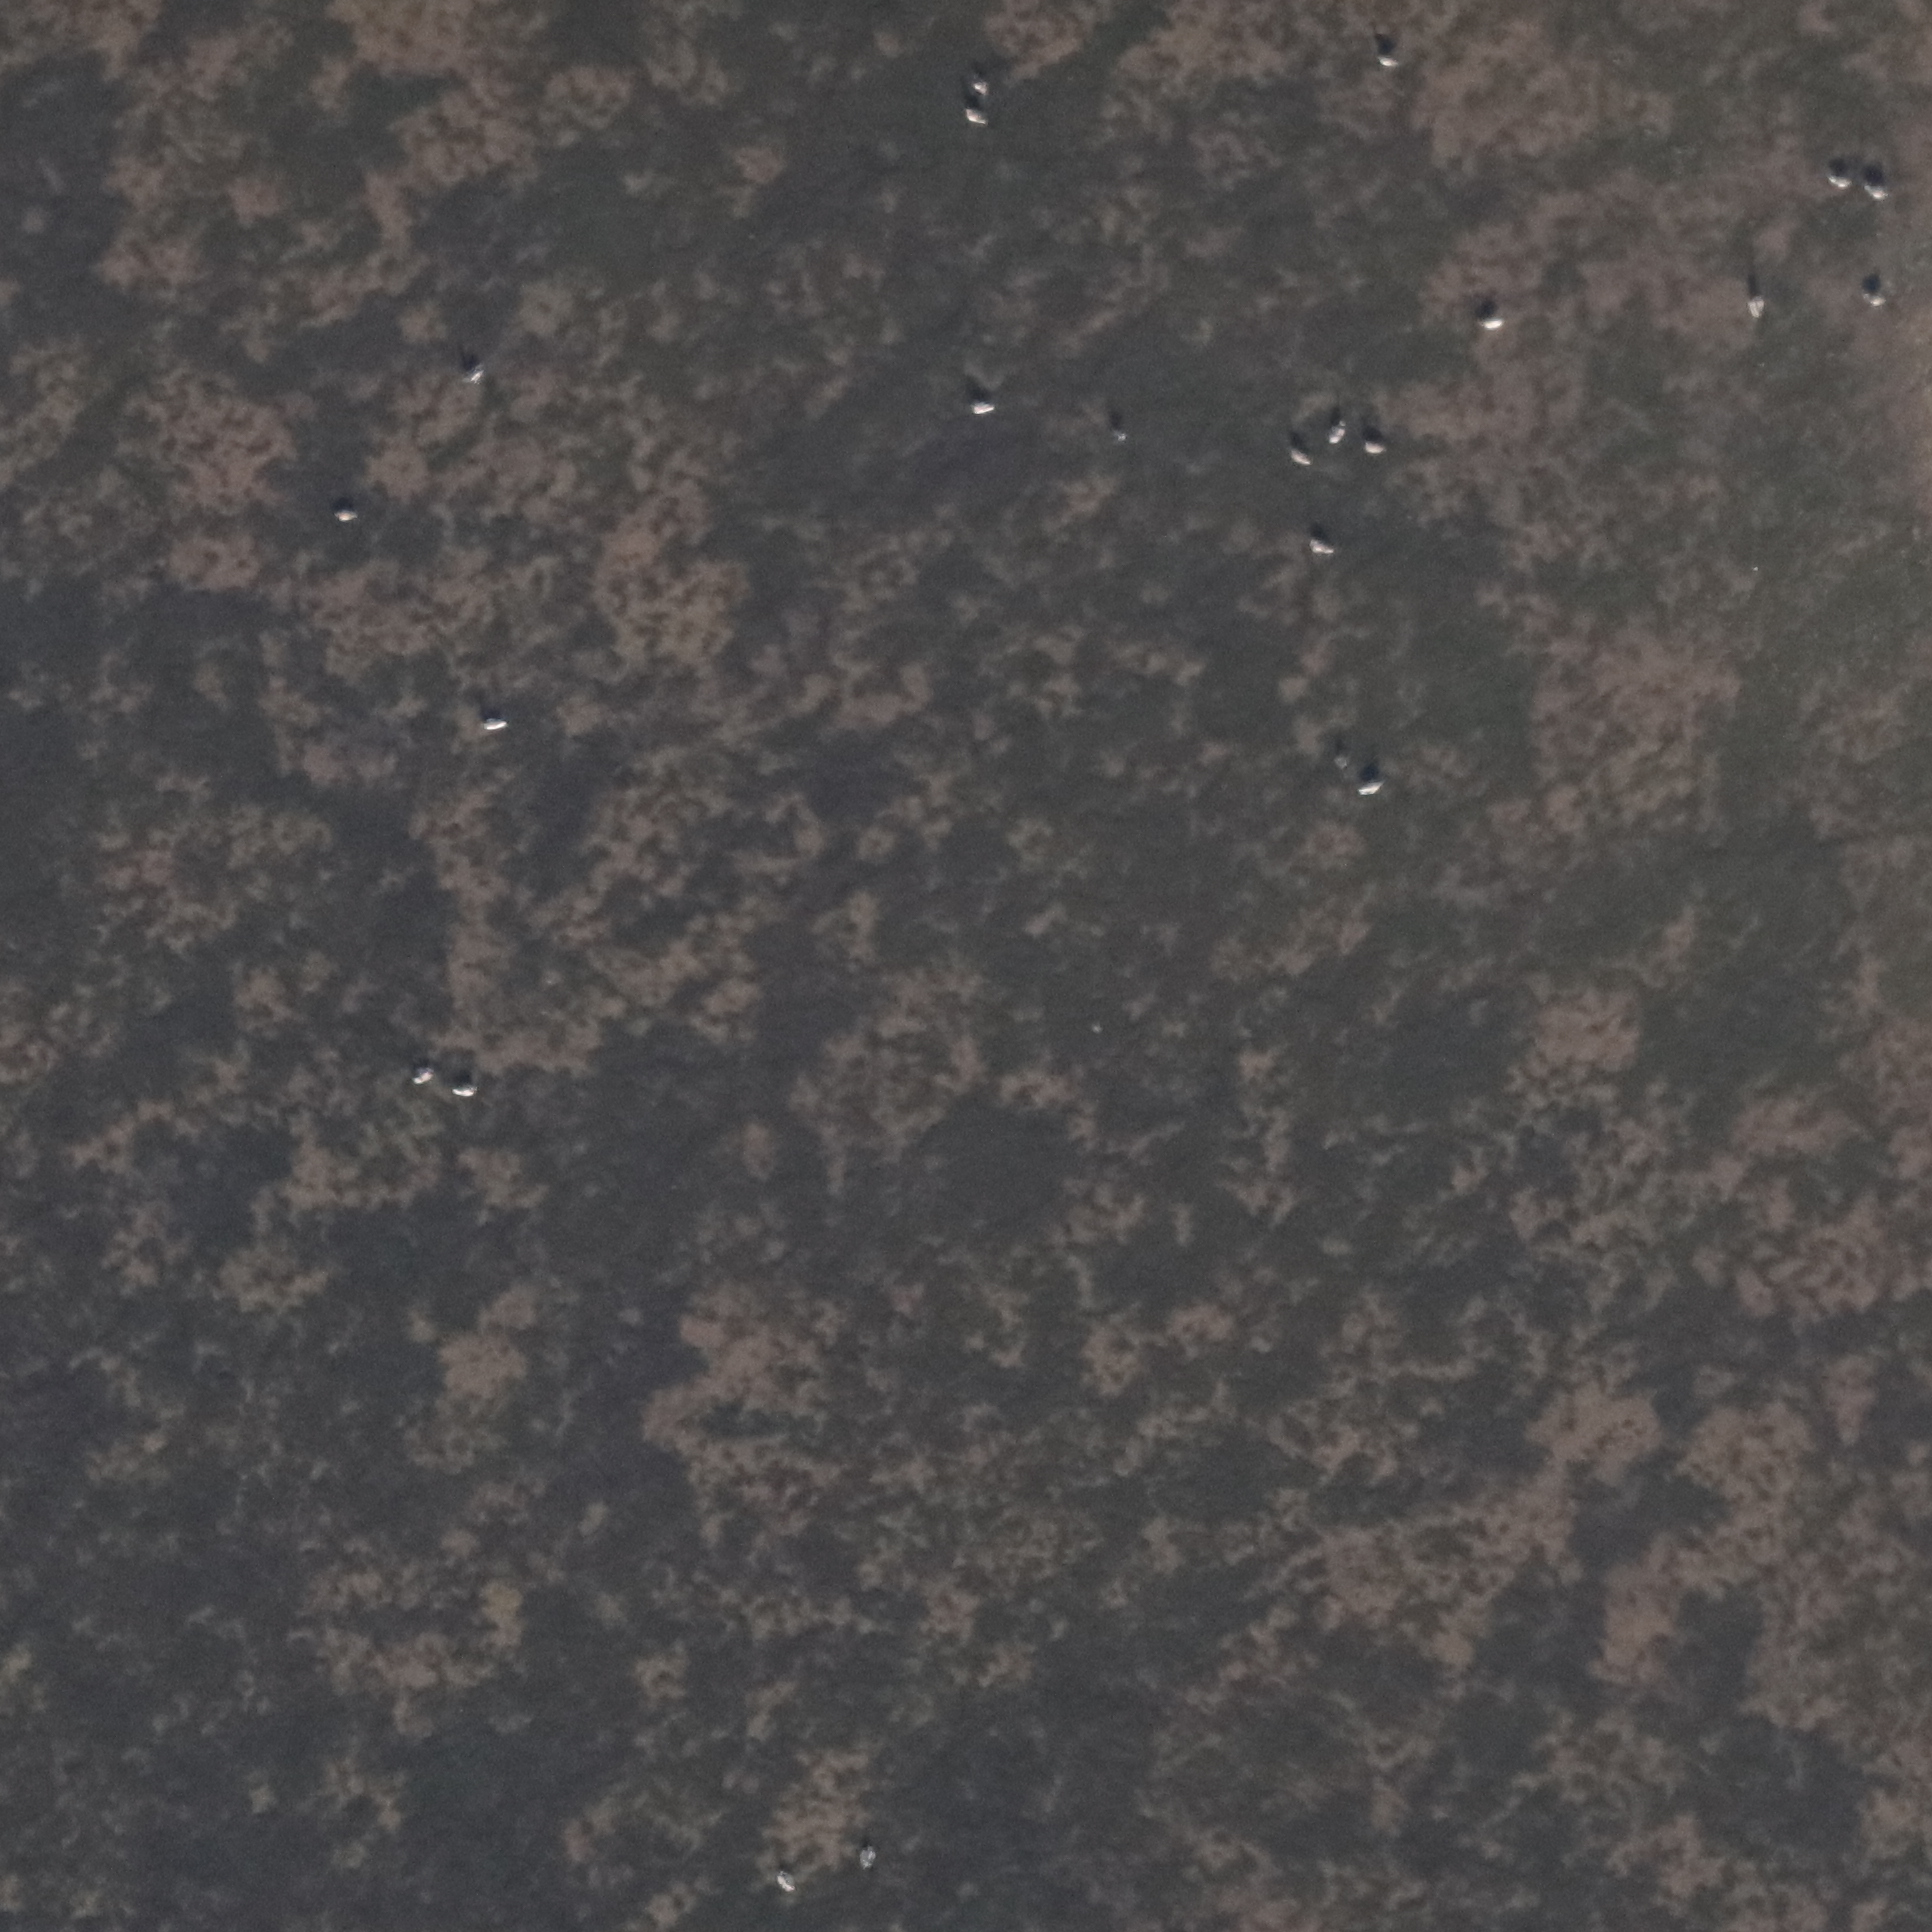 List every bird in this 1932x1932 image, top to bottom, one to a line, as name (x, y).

brant (1386, 58)
brant (980, 85)
brant (972, 117)
brant (1840, 182)
brant (1876, 193)
brant (1874, 298)
brant (1755, 305)
brant (1486, 324)
brant (474, 370)
brant (980, 407)
brant (1336, 433)
brant (1119, 436)
brant (1375, 448)
brant (1302, 457)
brant (346, 516)
brant (1321, 545)
brant (495, 725)
brant (1373, 787)
brant (421, 1077)
brant (469, 1093)
brant (866, 1859)
brant (786, 1884)